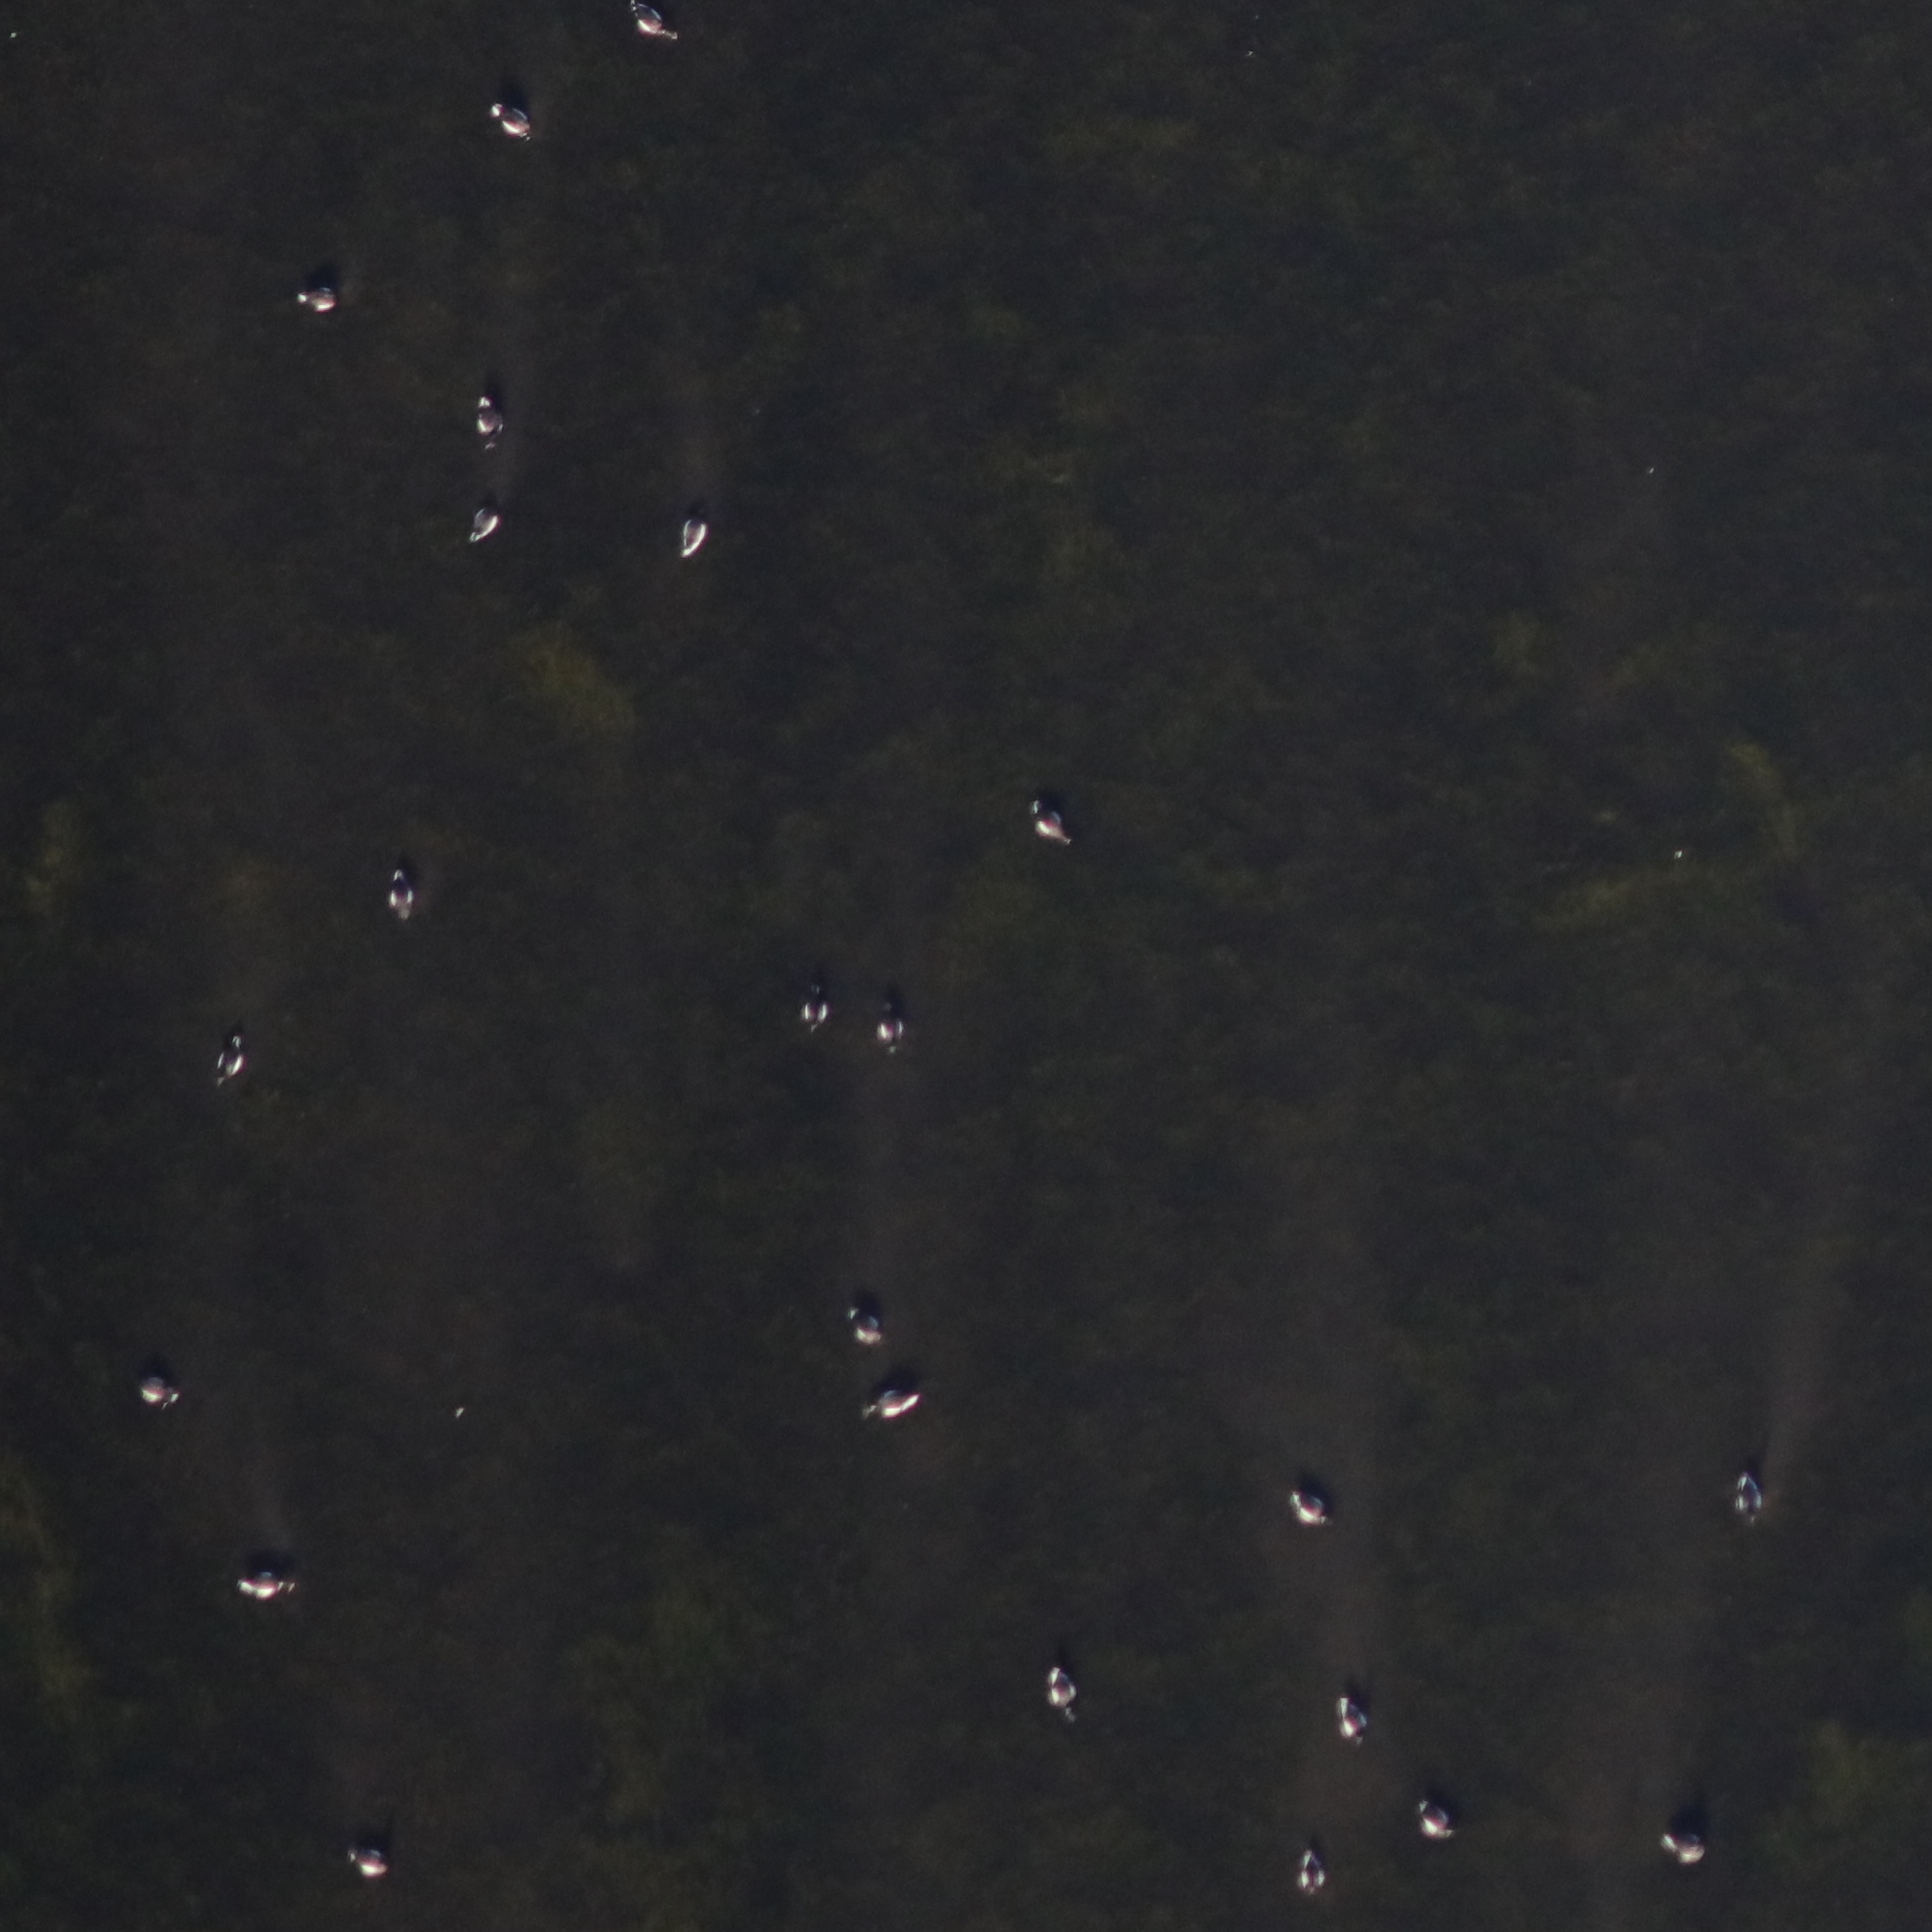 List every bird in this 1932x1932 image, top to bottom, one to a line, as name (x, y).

brant (653, 22)
brant (514, 122)
brant (320, 297)
brant (490, 421)
brant (484, 524)
brant (694, 535)
brant (1052, 824)
brant (402, 895)
brant (815, 1010)
brant (892, 1030)
brant (230, 1060)
brant (869, 1325)
brant (158, 1389)
brant (893, 1401)
brant (1751, 1500)
brant (1312, 1507)
brant (270, 1582)
brant (1061, 1691)
brant (1353, 1719)
brant (1435, 1816)
brant (1689, 1844)
brant (371, 1860)
brant (1313, 1870)